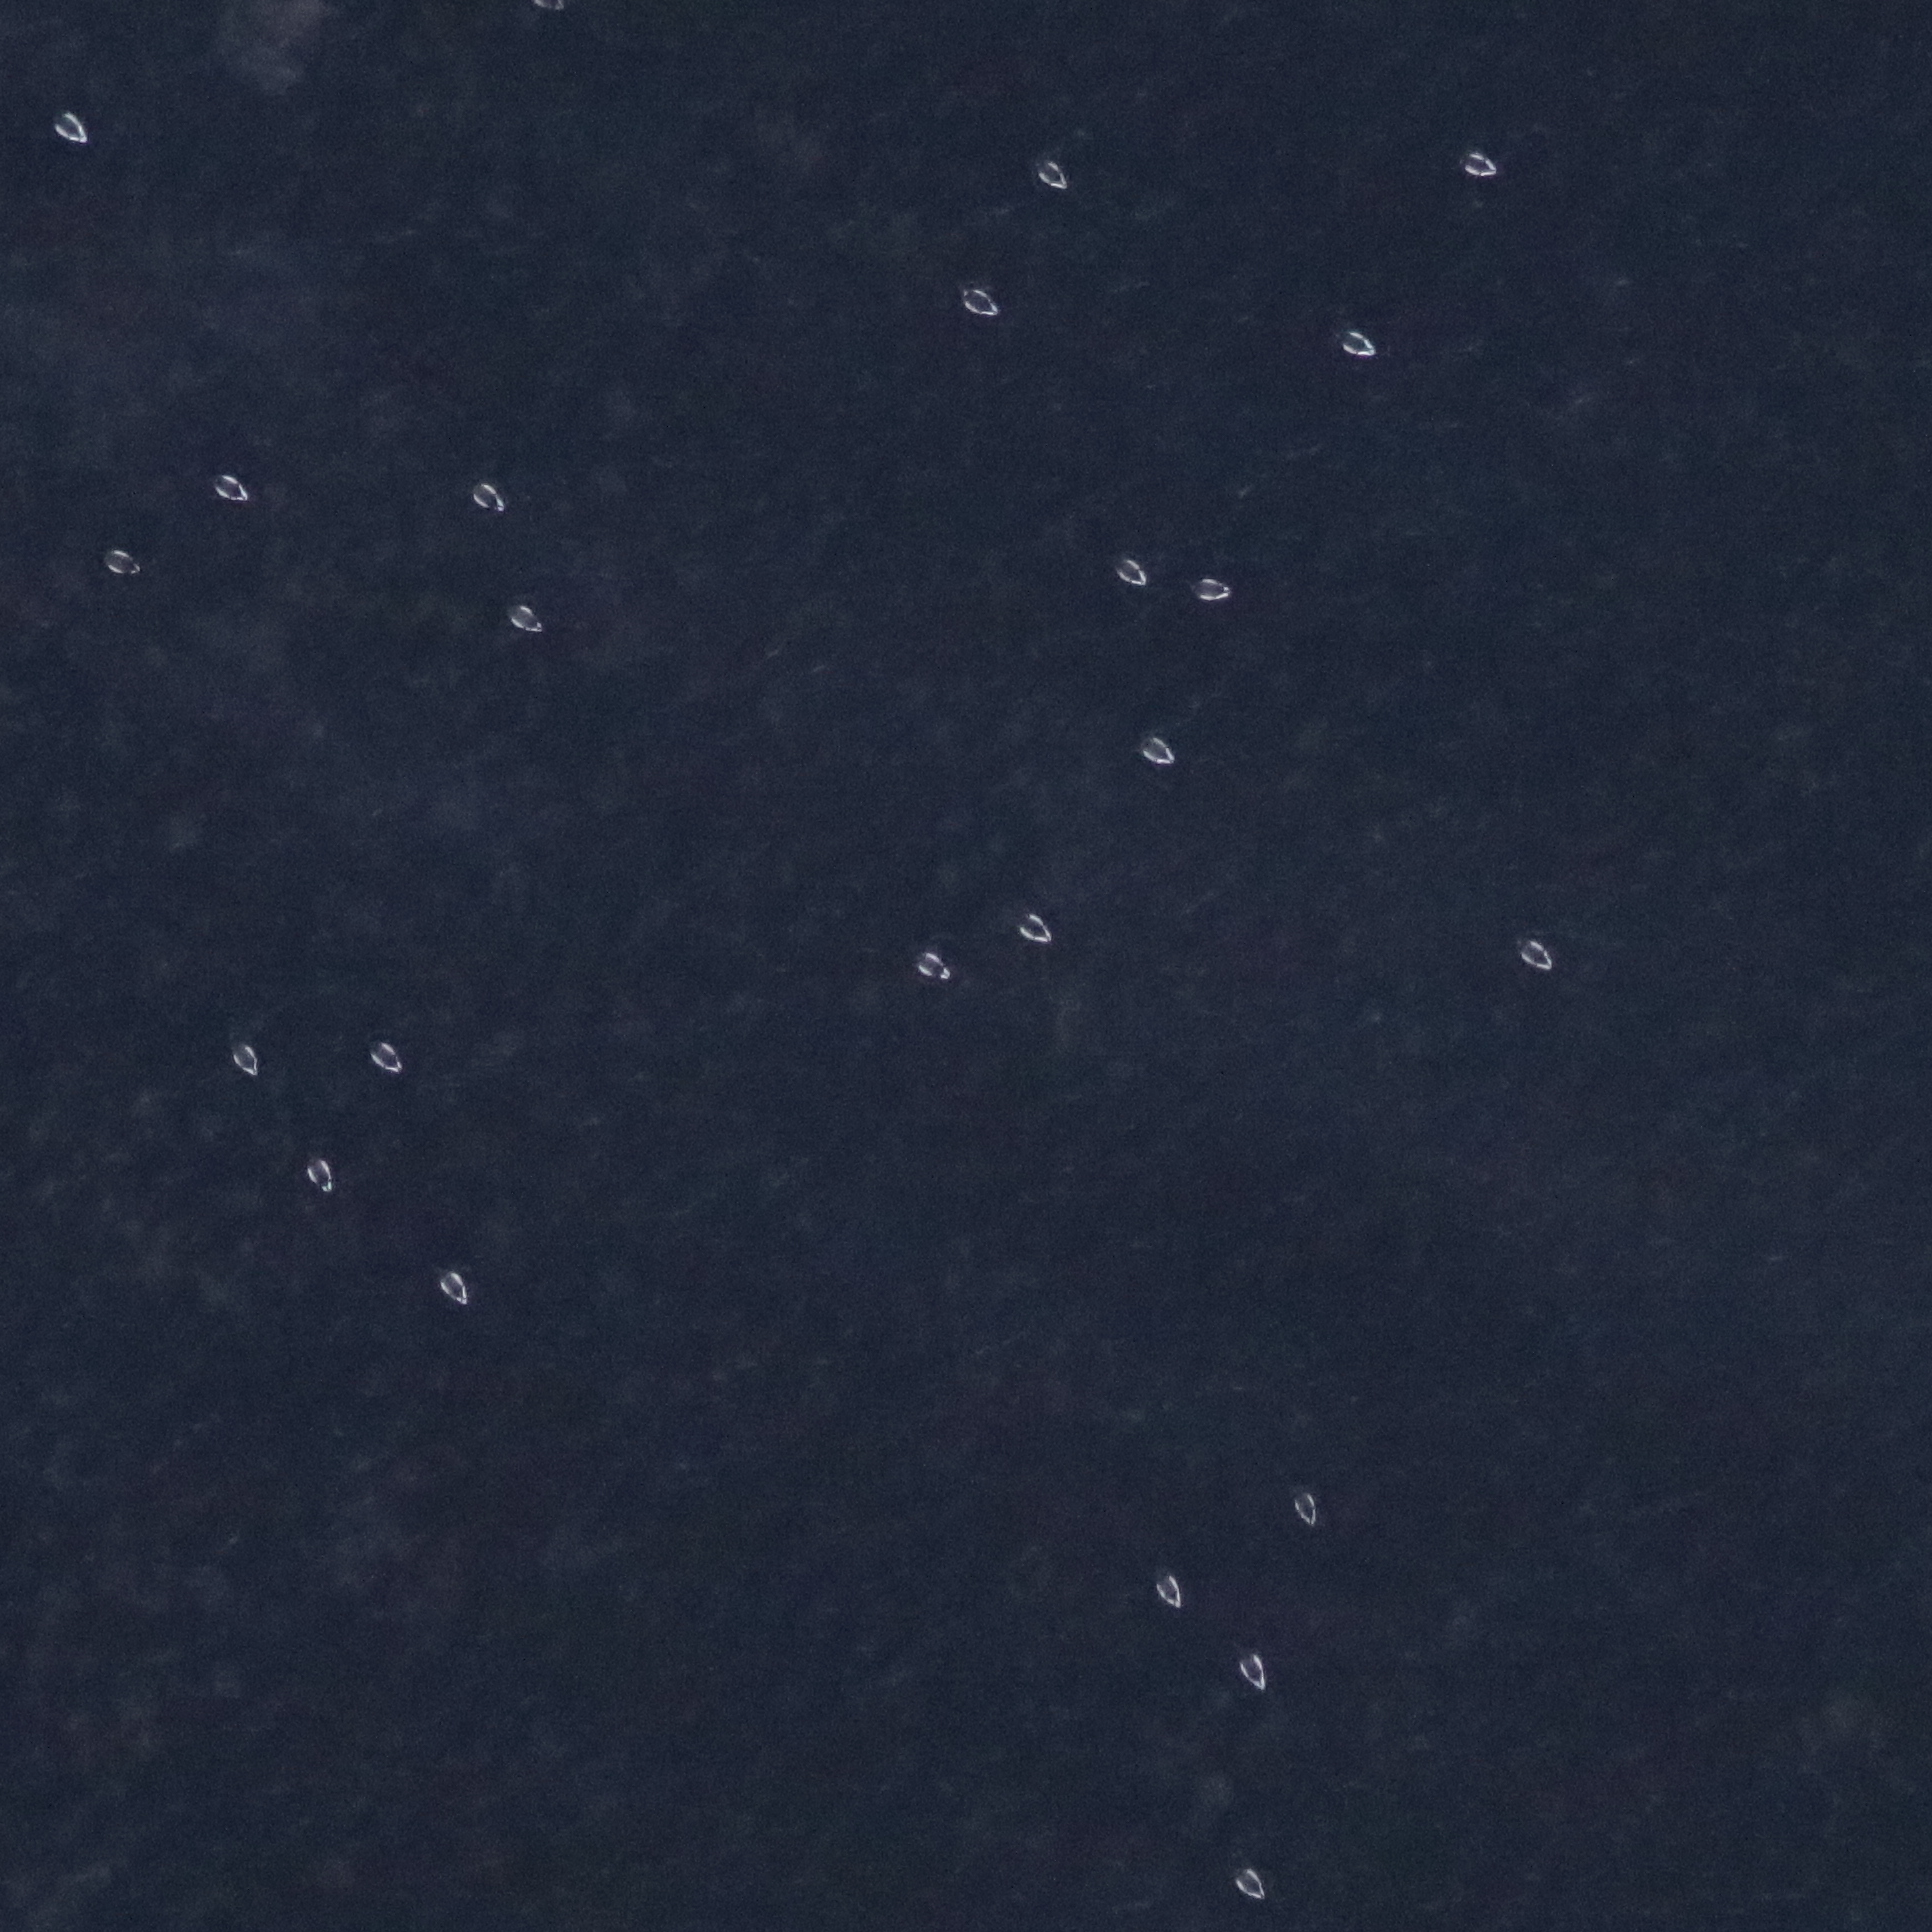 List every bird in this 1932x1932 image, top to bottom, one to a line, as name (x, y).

brant (69, 127)
brant (1476, 165)
brant (1050, 174)
brant (979, 302)
brant (1355, 344)
brant (229, 488)
brant (486, 498)
brant (119, 562)
brant (1129, 571)
brant (1209, 590)
brant (523, 618)
brant (1155, 750)
brant (1034, 928)
brant (1533, 952)
brant (932, 963)
brant (386, 1056)
brant (244, 1057)
brant (321, 1172)
brant (454, 1286)
brant (1306, 1503)
brant (1167, 1587)
brant (1252, 1668)
brant (1249, 1882)